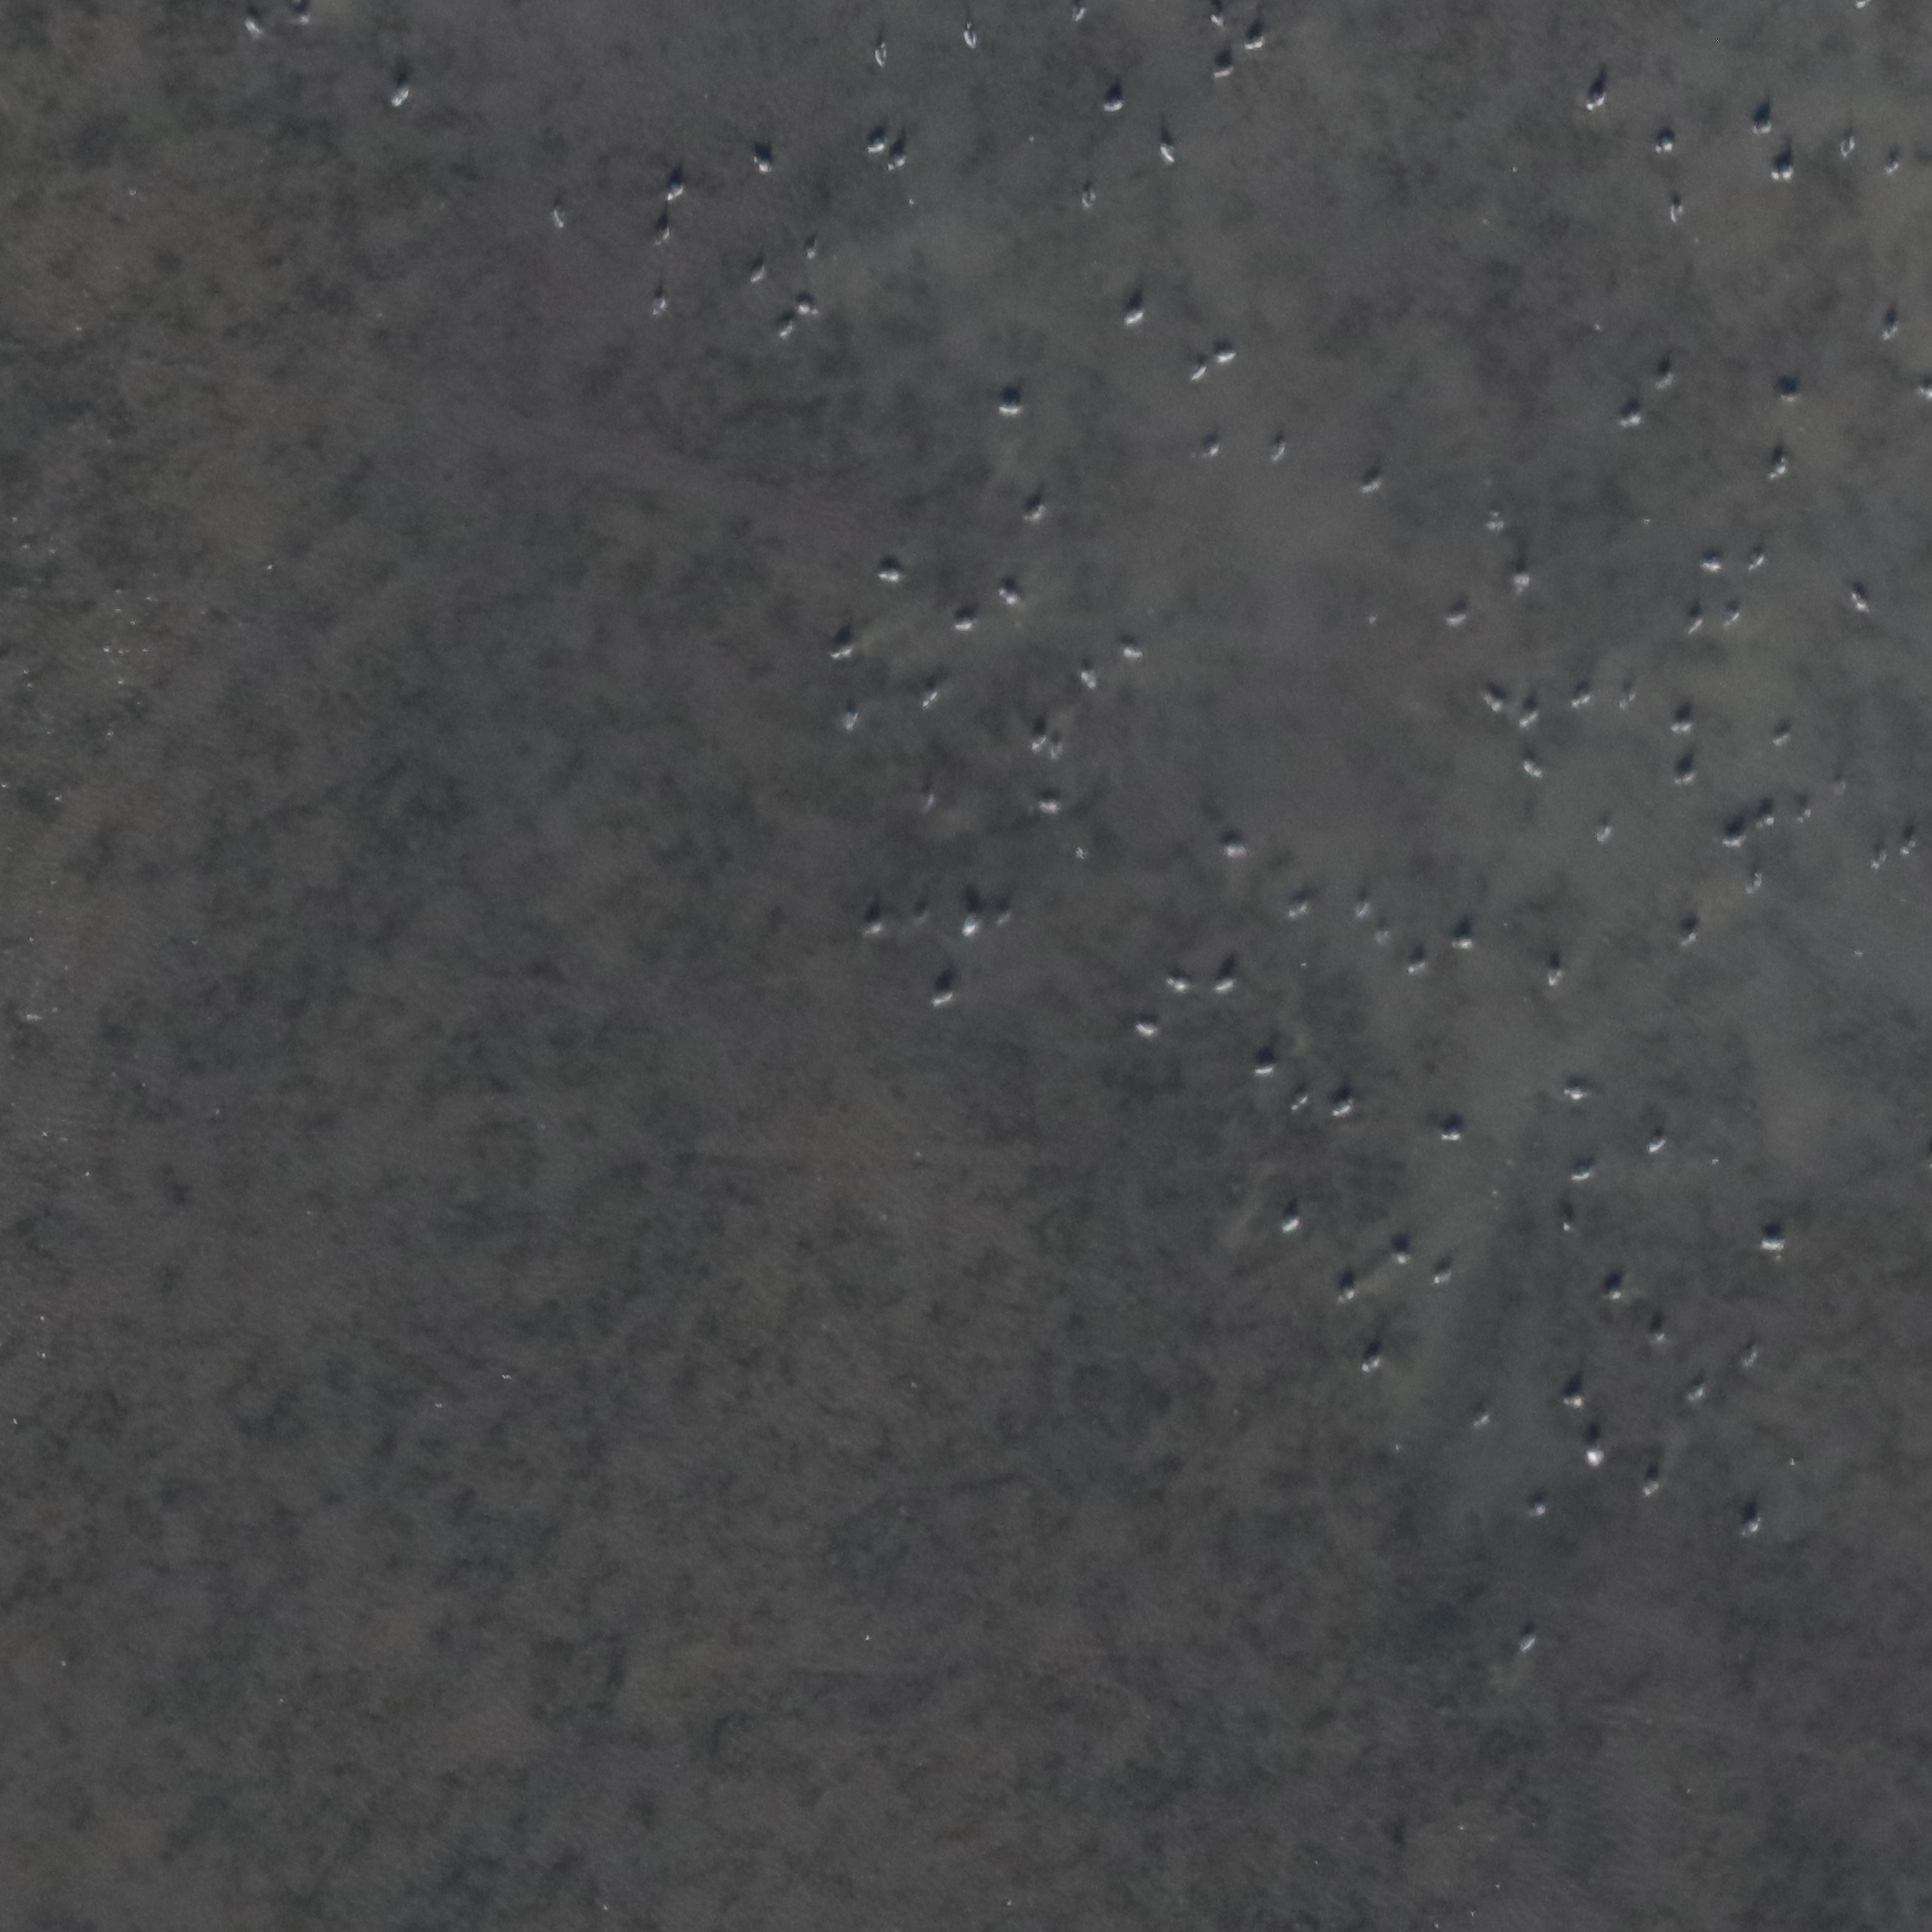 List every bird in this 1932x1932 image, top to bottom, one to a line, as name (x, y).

brant (1087, 8)
brant (297, 9)
brant (1218, 20)
brant (254, 25)
brant (972, 36)
brant (1264, 43)
brant (885, 56)
brant (1233, 75)
brant (1601, 93)
brant (400, 94)
brant (1117, 103)
brant (1759, 124)
brant (886, 137)
brant (1669, 137)
brant (1838, 149)
brant (1176, 156)
brant (766, 160)
brant (894, 161)
brant (1895, 161)
brant (1779, 172)
brant (676, 176)
brant (1090, 199)
brant (1684, 199)
brant (549, 213)
brant (664, 226)
brant (809, 252)
brant (761, 275)
brant (816, 296)
brant (667, 297)
brant (1136, 320)
brant (789, 327)
brant (1893, 330)
brant (1224, 352)
brant (1201, 367)
brant (1674, 378)
brant (1788, 390)
brant (1931, 404)
brant (1012, 409)
brant (1630, 418)
brant (1212, 449)
brant (1279, 449)
brant (1775, 459)
brant (1371, 479)
brant (1036, 511)
brant (1495, 520)
brant (1718, 552)
brant (1758, 560)
brant (890, 576)
brant (1522, 581)
brant (1014, 592)
brant (1864, 604)
brant (1733, 612)
brant (1695, 616)
brant (1456, 622)
brant (967, 625)
brant (842, 650)
brant (1135, 653)
brant (1090, 676)
brant (1588, 690)
brant (1495, 693)
brant (929, 695)
brant (1628, 695)
brant (1531, 706)
brant (850, 721)
brant (1683, 723)
brant (1779, 732)
brant (1038, 741)
brant (1055, 751)
brant (1531, 772)
brant (1681, 777)
brant (936, 803)
brant (1049, 806)
brant (1802, 814)
brant (1764, 822)
brant (1597, 831)
brant (1736, 835)
brant (1239, 843)
brant (1914, 850)
brant (1883, 858)
brant (1752, 885)
brant (1374, 903)
brant (1307, 915)
brant (921, 920)
brant (1001, 921)
brant (969, 925)
brant (871, 932)
brant (1397, 934)
brant (1468, 937)
brant (1696, 938)
brant (1421, 957)
brant (1562, 966)
brant (1192, 981)
brant (1228, 987)
brant (938, 992)
brant (1149, 1041)
brant (1263, 1054)
brant (1572, 1090)
brant (1344, 1099)
brant (1299, 1111)
brant (1455, 1129)
brant (1664, 1142)
brant (1589, 1175)
brant (1579, 1223)
brant (1294, 1226)
brant (1780, 1242)
brant (1405, 1250)
brant (1443, 1271)
brant (1612, 1277)
brant (1345, 1286)
brant (1661, 1334)
brant (1754, 1358)
brant (1372, 1362)
brant (1577, 1384)
brant (1700, 1391)
brant (1491, 1409)
brant (1604, 1458)
brant (1661, 1475)
brant (1545, 1500)
brant (1761, 1520)
brant (1534, 1638)